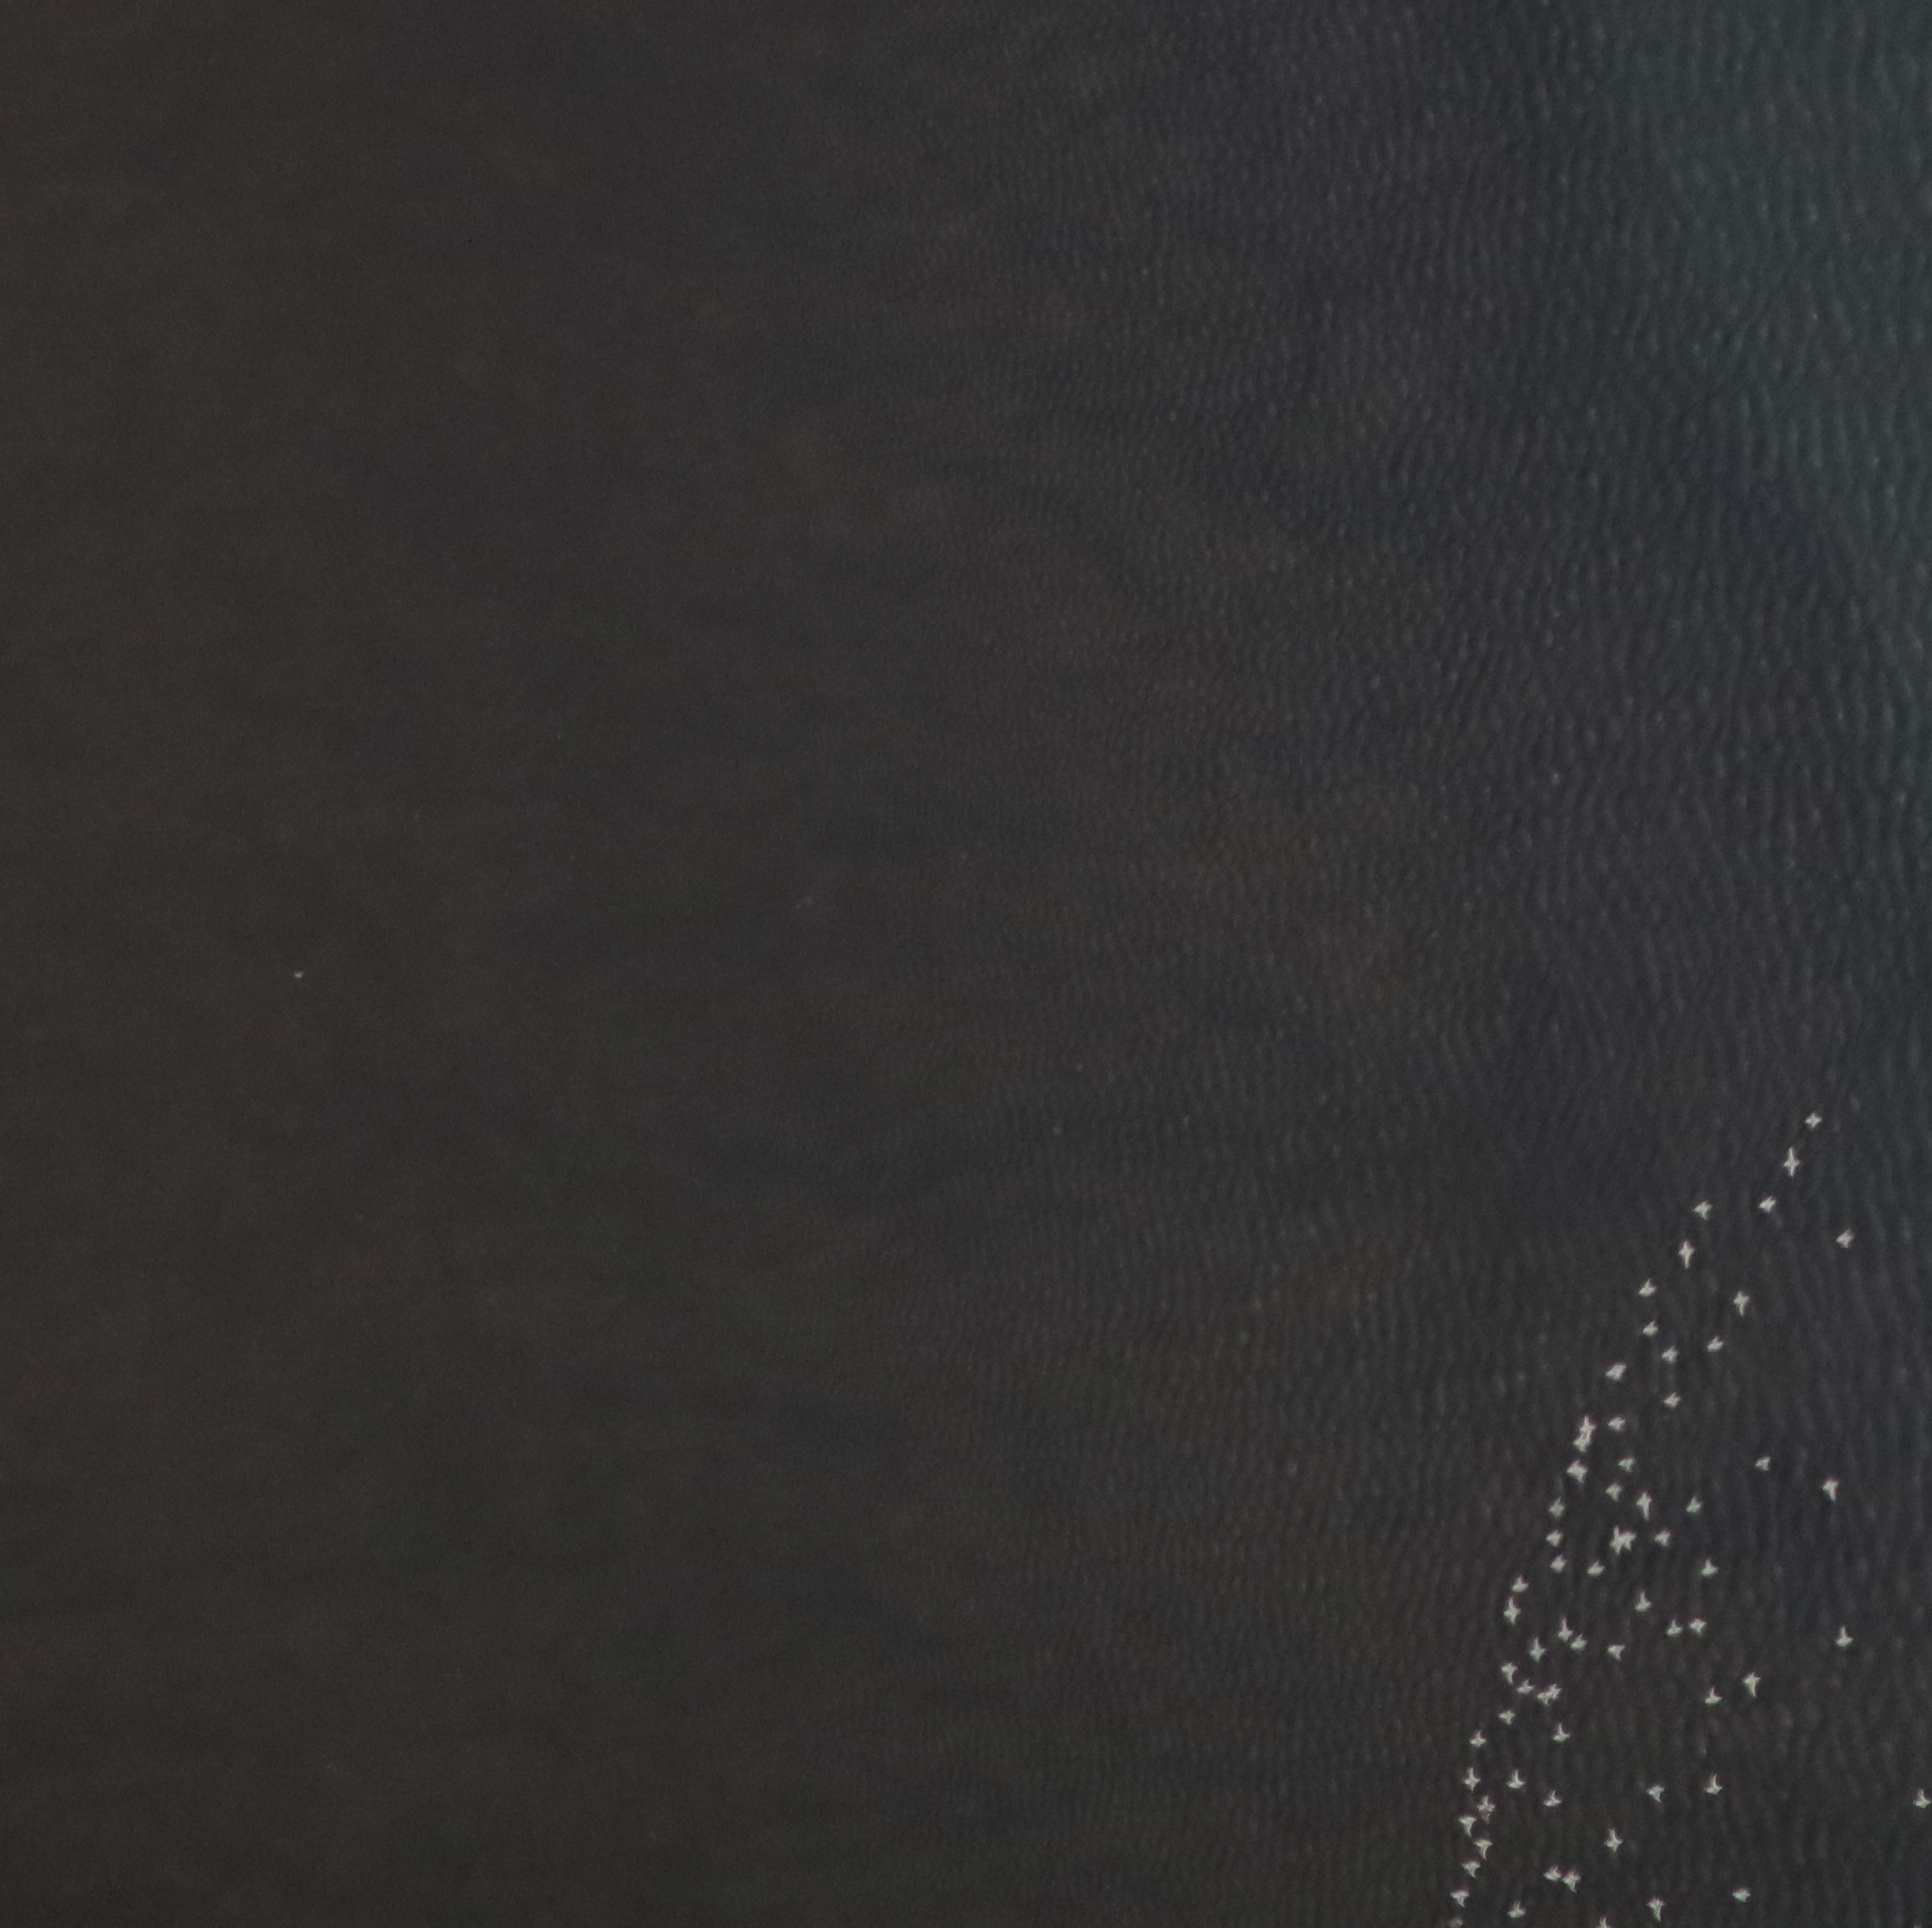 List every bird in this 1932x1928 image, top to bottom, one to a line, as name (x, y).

other bird (1813, 1119)
other bird (1793, 1164)
other bird (1764, 1205)
other bird (1701, 1209)
other bird (1844, 1242)
other bird (1685, 1252)
other bird (1646, 1284)
other bird (1742, 1295)
other bird (1652, 1331)
other bird (1714, 1344)
other bird (1673, 1355)
other bird (1615, 1373)
other bird (1671, 1403)
other bird (1615, 1421)
other bird (1587, 1429)
other bird (1578, 1447)
other bird (1629, 1462)
other bird (1764, 1463)
other bird (1577, 1471)
other bird (1831, 1488)
other bird (1612, 1492)
other bird (1645, 1506)
other bird (1695, 1506)
other bird (1557, 1509)
other bird (1633, 1534)
other bird (1661, 1537)
other bird (1553, 1538)
other bird (1615, 1542)
other bird (1561, 1566)
other bird (1595, 1568)
other bird (1708, 1569)
other bird (1519, 1588)
other bird (1645, 1606)
other bird (1509, 1609)
other bird (1697, 1626)
other bird (1672, 1629)
other bird (1562, 1631)
other bird (1844, 1643)
other bird (1578, 1644)
other bird (1612, 1649)
other bird (1536, 1652)
other bird (1513, 1671)
other bird (1751, 1682)
other bird (1524, 1689)
other bird (1557, 1691)
other bird (1545, 1698)
other bird (1715, 1703)
other bird (1508, 1714)
other bird (1559, 1736)
other bird (1481, 1741)
other bird (1469, 1780)
other bird (1515, 1782)
other bird (1711, 1790)
other bird (1655, 1793)
other bird (1922, 1800)
other bird (1551, 1804)
other bird (1486, 1810)
other bird (1467, 1820)
other bird (1615, 1842)
other bird (1478, 1844)
other bird (1472, 1869)
other bird (1553, 1875)
other bird (1570, 1878)
other bird (1741, 1894)
other bird (1457, 1897)
other bird (1655, 1908)
other bird (1519, 1913)